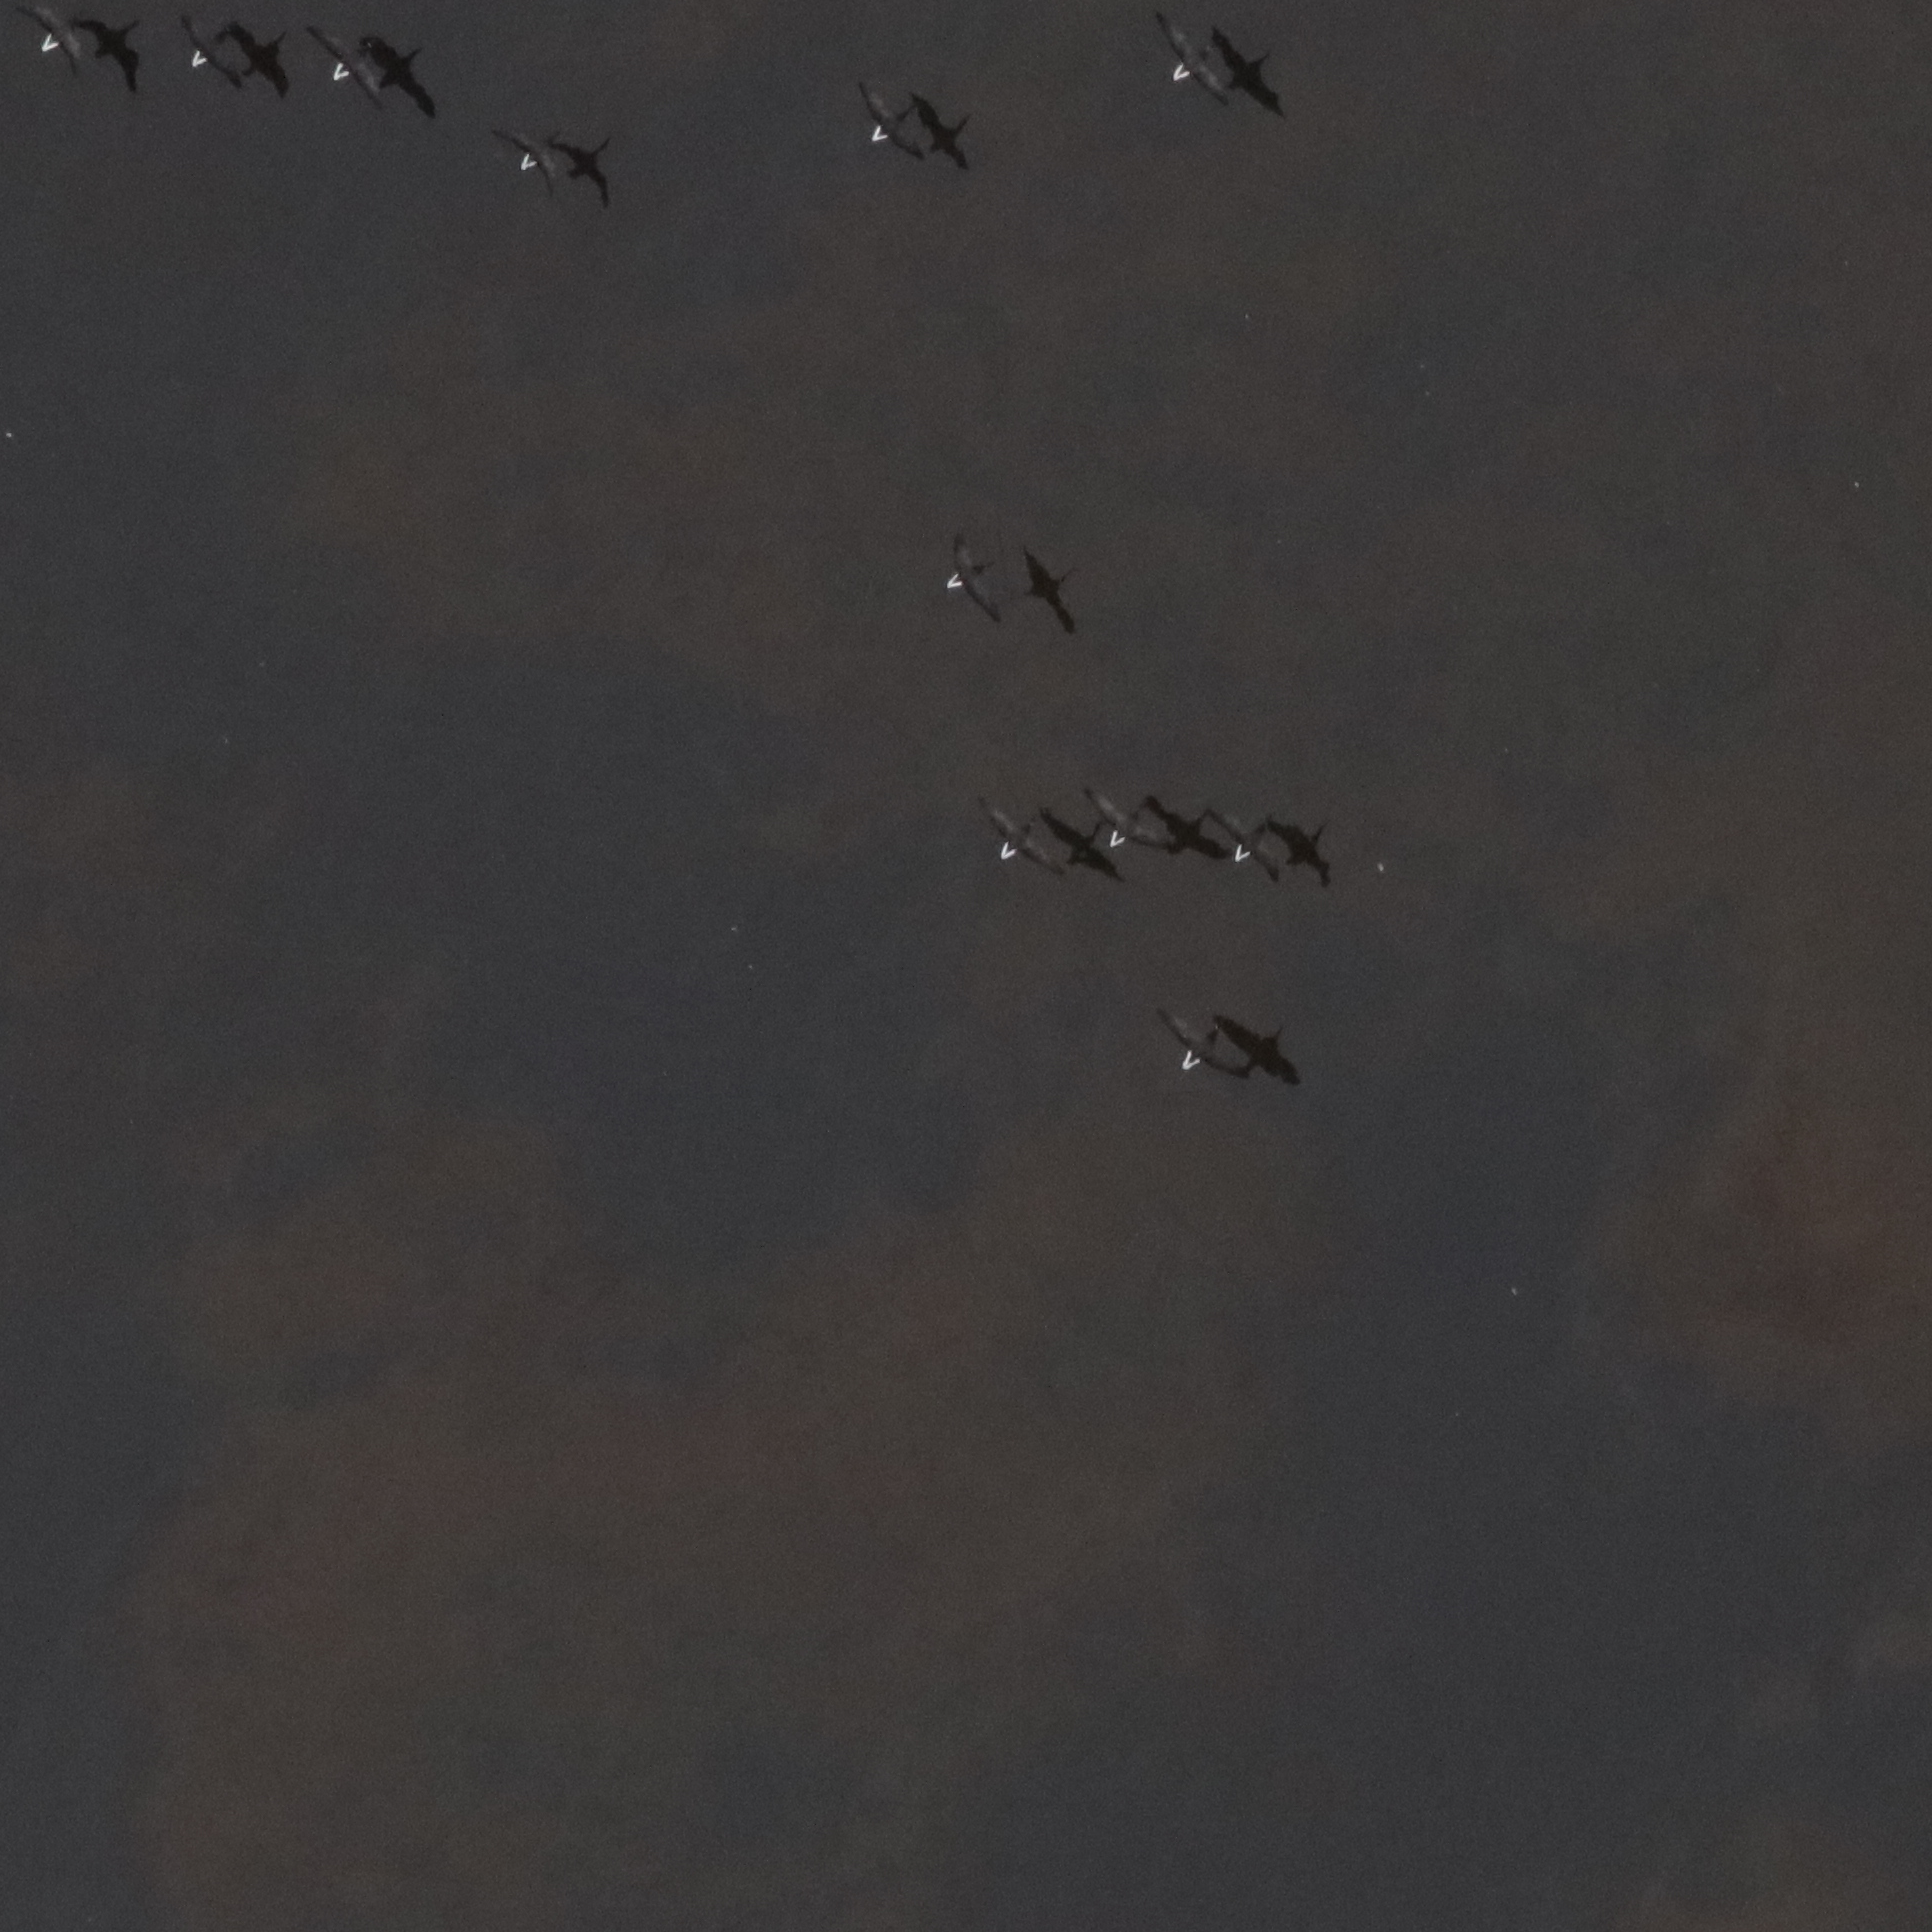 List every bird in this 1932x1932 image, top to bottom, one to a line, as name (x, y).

brant (63, 31)
brant (355, 53)
brant (206, 56)
brant (1197, 56)
brant (884, 127)
brant (543, 150)
brant (966, 581)
brant (1130, 819)
brant (1012, 830)
brant (1245, 837)
brant (1197, 1046)